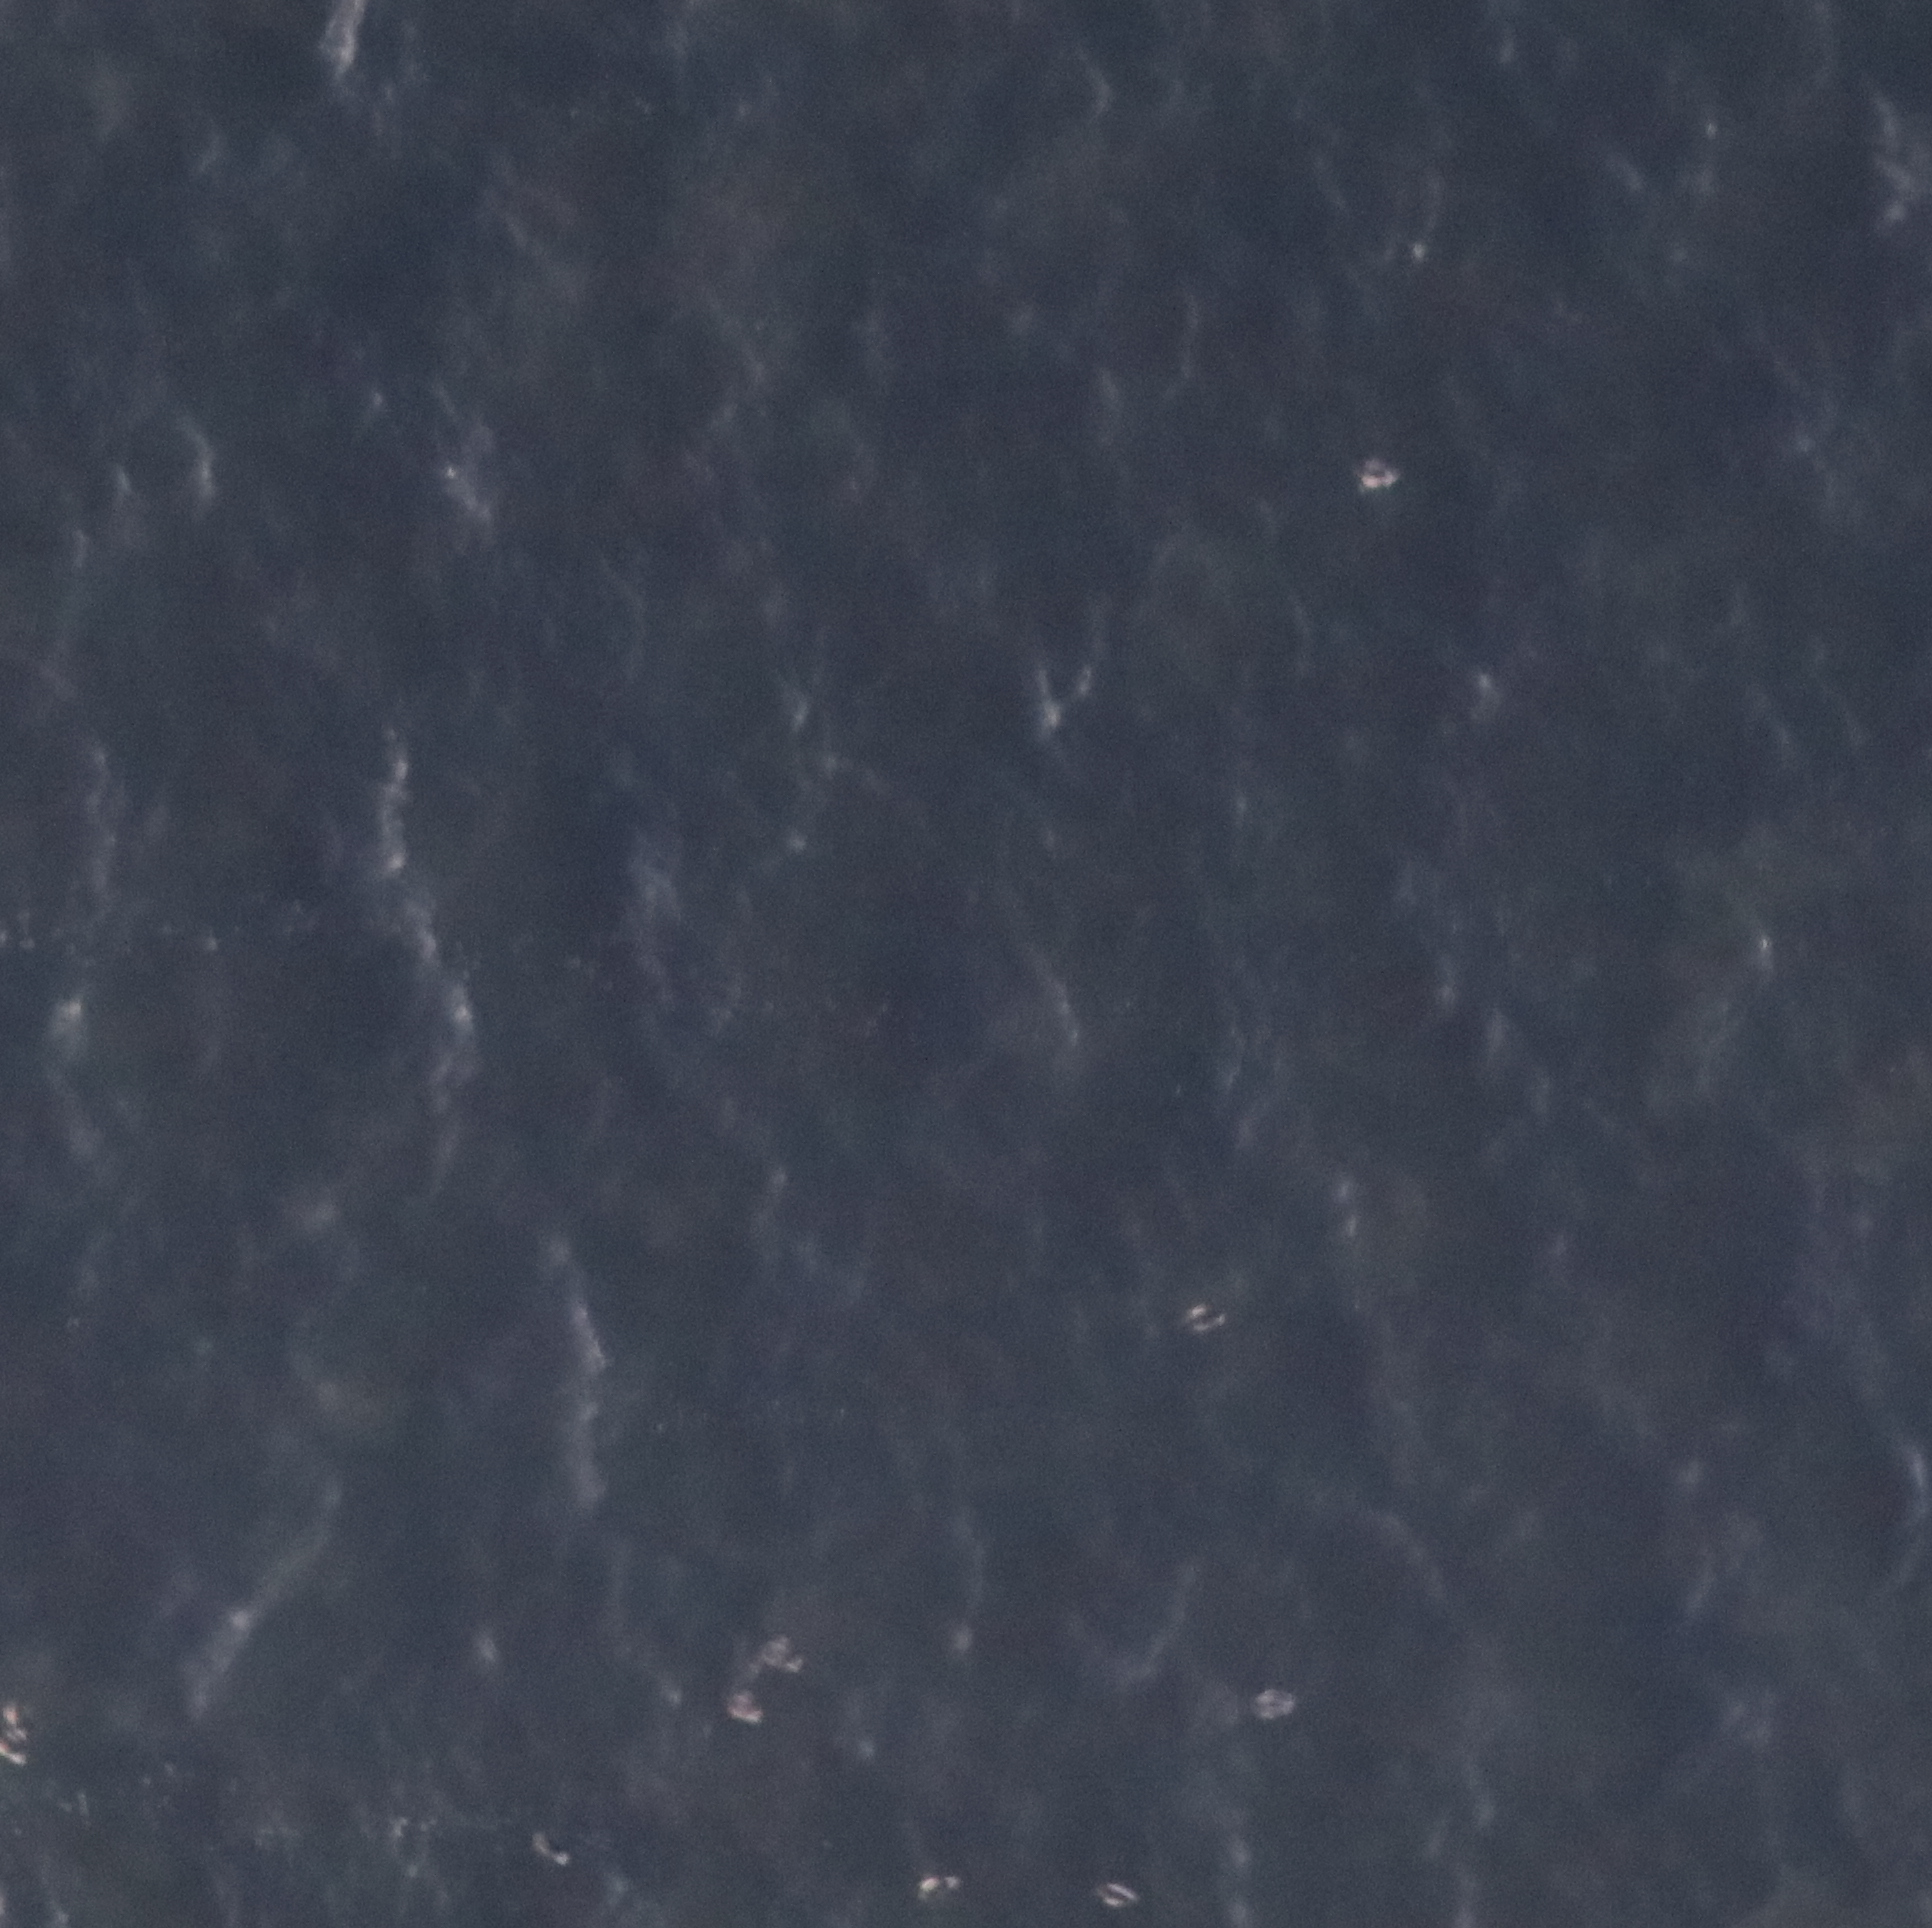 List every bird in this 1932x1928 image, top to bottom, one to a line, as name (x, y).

brant (1376, 472)
brant (1205, 1321)
brant (782, 1652)
brant (1277, 1702)
brant (738, 1709)
brant (18, 1718)
brant (12, 1752)
brant (548, 1843)
brant (936, 1891)
brant (1116, 1898)